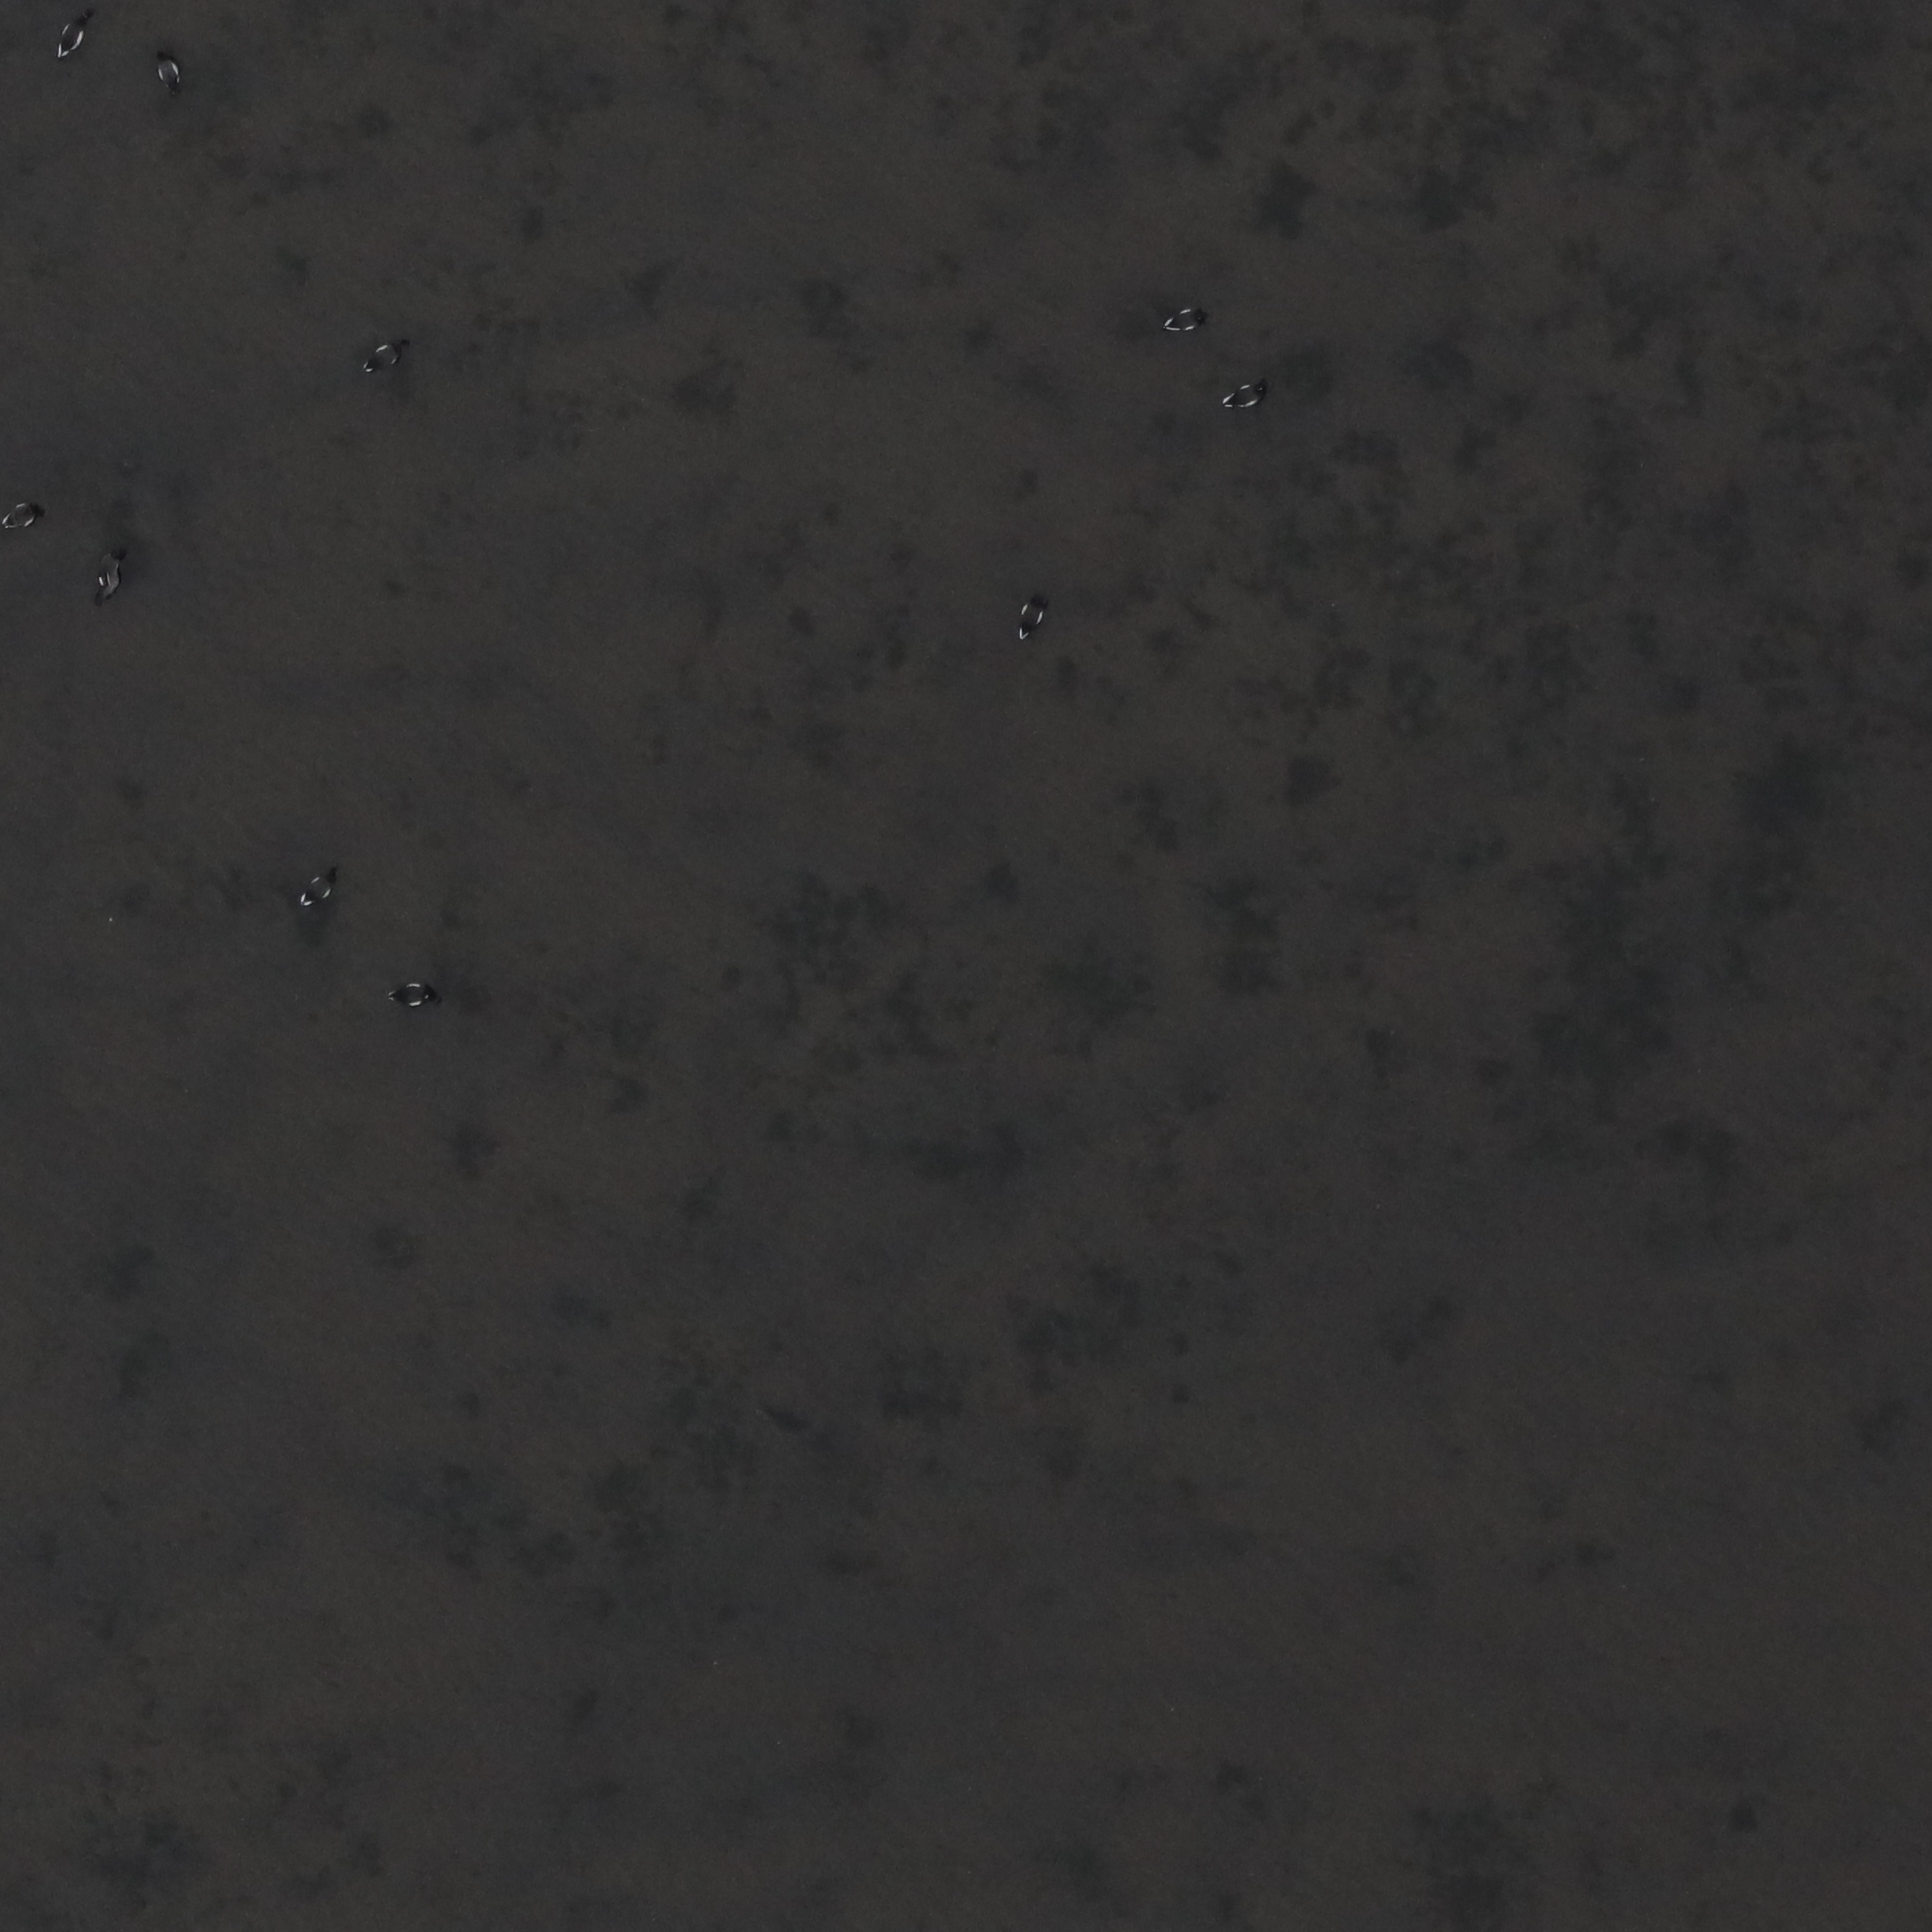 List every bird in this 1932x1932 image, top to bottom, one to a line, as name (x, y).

brant (79, 38)
brant (170, 72)
brant (1185, 320)
brant (385, 356)
brant (1247, 396)
brant (24, 516)
brant (111, 578)
brant (1033, 615)
brant (319, 888)
brant (415, 994)